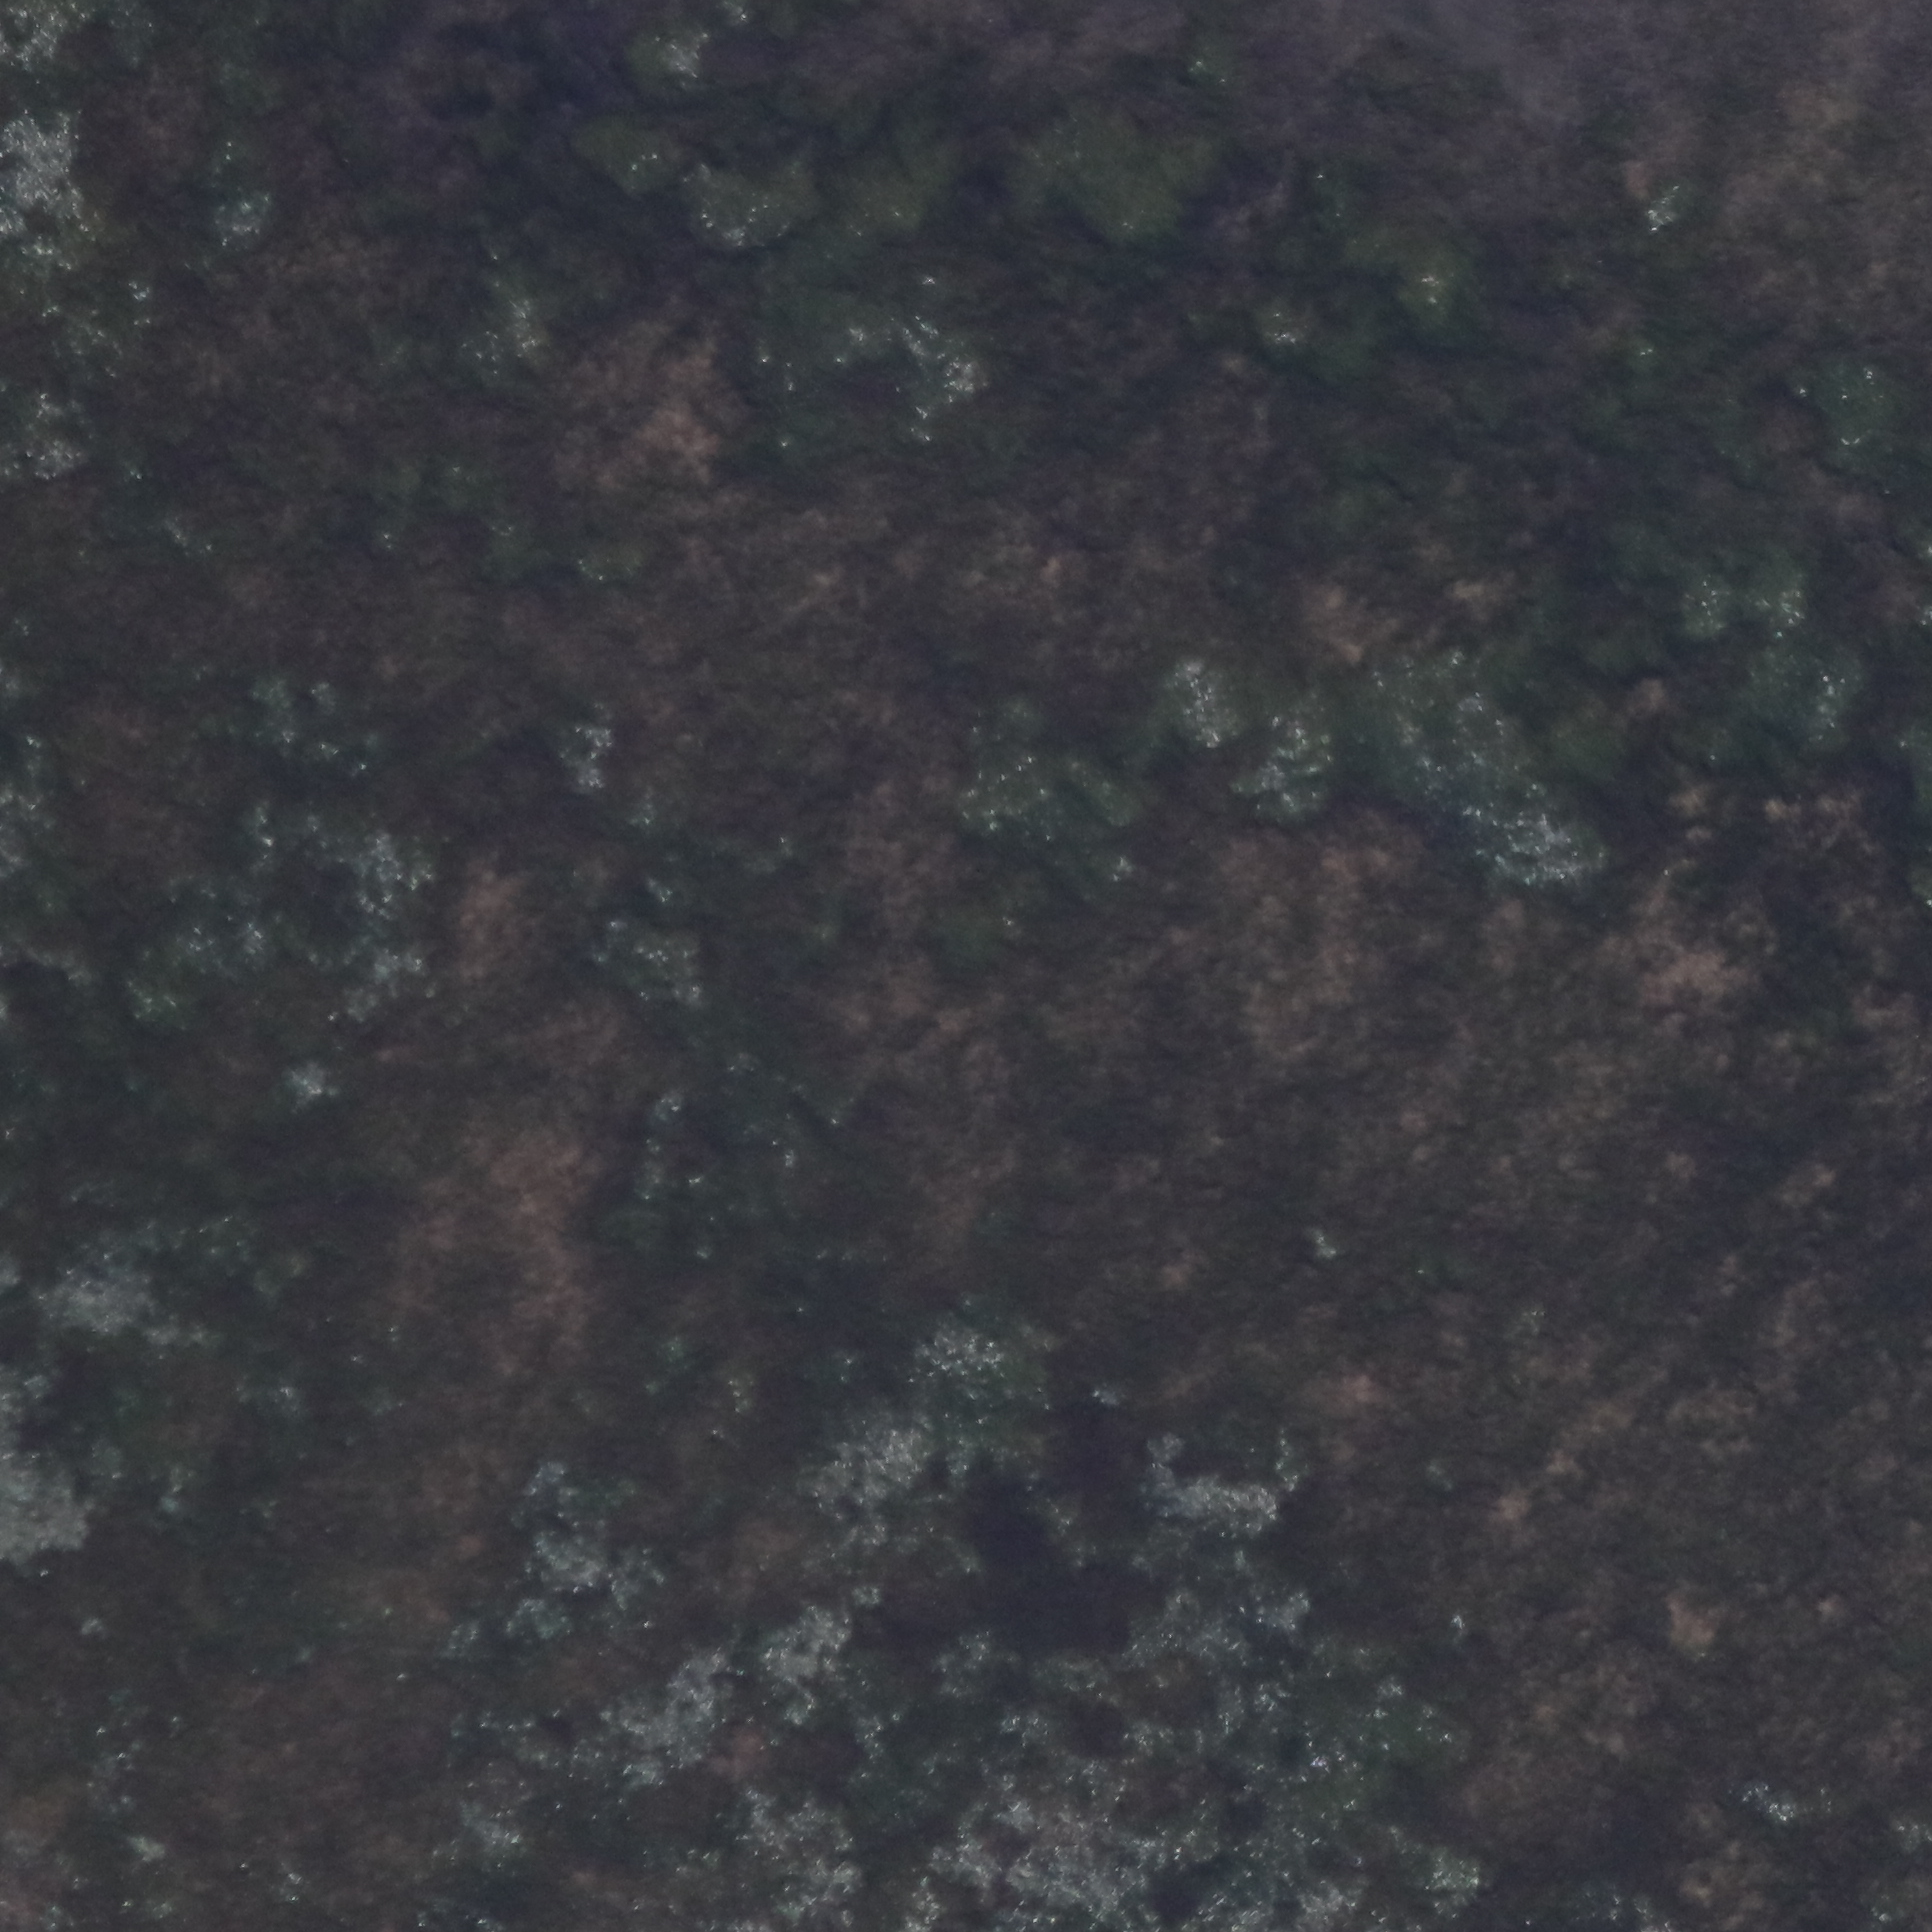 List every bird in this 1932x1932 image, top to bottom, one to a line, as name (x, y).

None